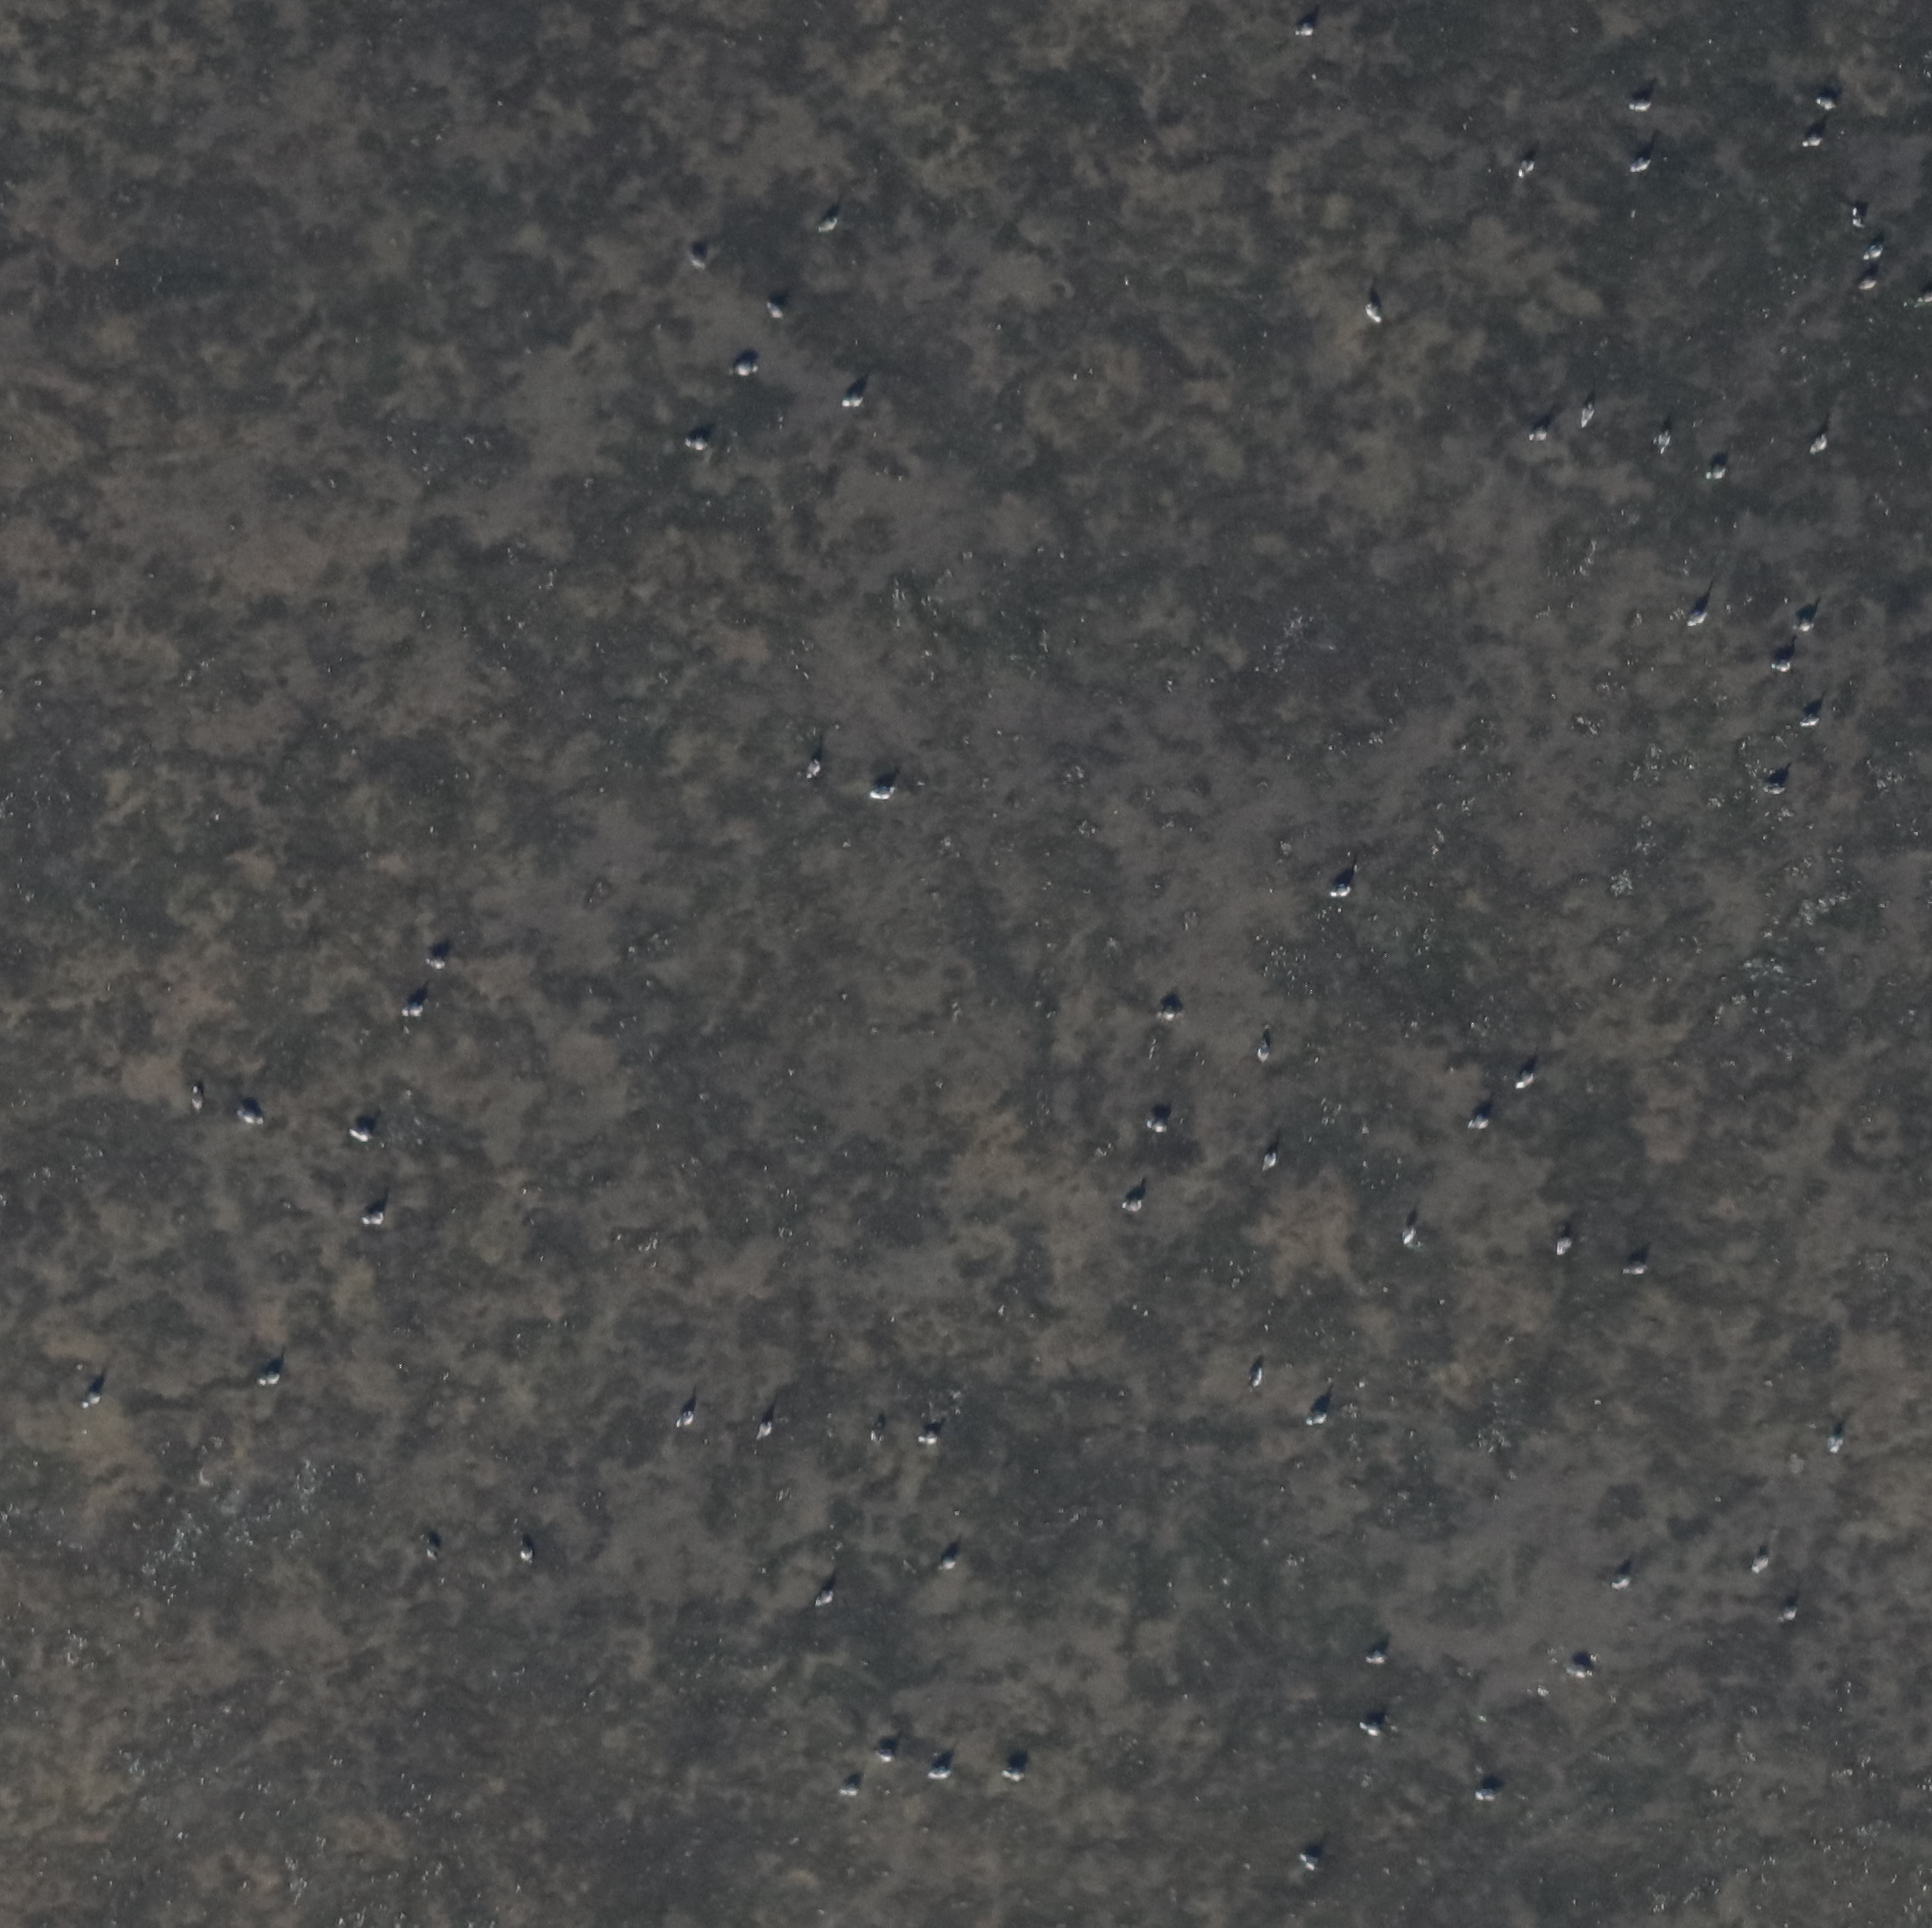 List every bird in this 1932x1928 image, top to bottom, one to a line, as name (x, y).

brant (1304, 28)
brant (1641, 103)
brant (1825, 103)
brant (1813, 140)
brant (1640, 164)
brant (1525, 166)
brant (1856, 218)
brant (825, 225)
brant (1874, 253)
brant (699, 259)
brant (1867, 284)
brant (1928, 295)
brant (775, 310)
brant (1374, 312)
brant (744, 368)
brant (854, 399)
brant (1586, 415)
brant (1537, 436)
brant (1662, 440)
brant (698, 443)
brant (1820, 443)
brant (1716, 471)
brant (1696, 617)
brant (1781, 665)
brant (1810, 718)
brant (813, 769)
brant (1776, 788)
brant (881, 791)
brant (1342, 889)
brant (437, 961)
brant (412, 1009)
brant (1170, 1016)
brant (1263, 1054)
brant (1525, 1078)
brant (200, 1099)
brant (251, 1117)
brant (1479, 1122)
brant (1157, 1125)
brant (361, 1135)
brant (1270, 1160)
brant (1132, 1205)
brant (374, 1217)
brant (1410, 1233)
brant (1563, 1247)
brant (1634, 1268)
brant (1256, 1375)
brant (269, 1378)
brant (95, 1397)
brant (686, 1418)
brant (1316, 1418)
brant (767, 1428)
brant (876, 1433)
brant (929, 1438)
brant (1835, 1441)
brant (432, 1550)
brant (529, 1551)
brant (1760, 1561)
brant (948, 1563)
brant (1621, 1581)
brant (825, 1597)
brant (1788, 1612)
brant (1377, 1656)
brant (1581, 1671)
brant (1373, 1729)
brant (887, 1755)
brant (940, 1773)
brant (1014, 1773)
brant (849, 1789)
brant (1485, 1795)
brant (1310, 1862)